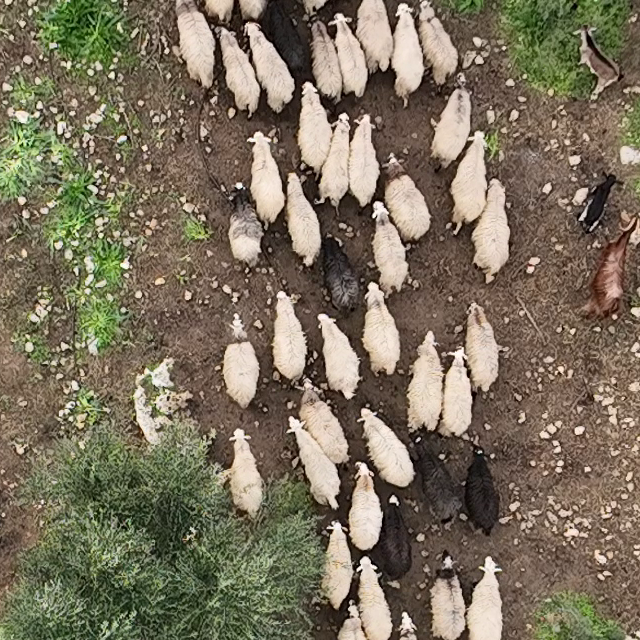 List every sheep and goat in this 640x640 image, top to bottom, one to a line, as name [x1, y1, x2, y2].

sheep [238, 0, 268, 20]
sheep [416, 0, 459, 81]
sheep [204, 1, 235, 20]
sheep [354, 1, 393, 71]
sheep [174, 2, 215, 90]
sheep [302, 4, 326, 15]
sheep [390, 6, 425, 107]
sheep [330, 12, 369, 96]
sheep [308, 17, 342, 104]
sheep [243, 22, 294, 113]
goat [574, 22, 623, 97]
sheep [217, 27, 260, 120]
sheep [296, 81, 333, 172]
sheep [429, 84, 473, 168]
sheep [316, 111, 349, 206]
sheep [348, 112, 379, 207]
sheep [245, 131, 285, 230]
sheep [448, 131, 489, 234]
sheep [378, 153, 431, 243]
sheep [287, 171, 321, 264]
goat [581, 174, 615, 232]
sheep [467, 179, 510, 279]
sheep [227, 183, 262, 268]
sheep [370, 202, 408, 296]
goat [590, 214, 639, 317]
sheep [321, 232, 359, 312]
sheep [362, 282, 401, 376]
sheep [273, 290, 305, 382]
sheep [462, 304, 498, 391]
sheep [222, 313, 258, 408]
sheep [316, 313, 361, 400]
sheep [406, 330, 442, 433]
sheep [436, 348, 472, 436]
sheep [296, 379, 351, 465]
sheep [356, 406, 415, 488]
sheep [285, 416, 341, 511]
sheep [225, 428, 265, 517]
sheep [408, 433, 455, 521]
sheep [464, 445, 498, 535]
sheep [347, 462, 380, 550]
sheep [379, 496, 412, 579]
sheep [321, 521, 354, 611]
sheep [427, 549, 466, 639]
sheep [465, 555, 505, 639]
sheep [355, 556, 392, 639]
sheep [334, 599, 372, 639]
sheep [392, 611, 429, 639]